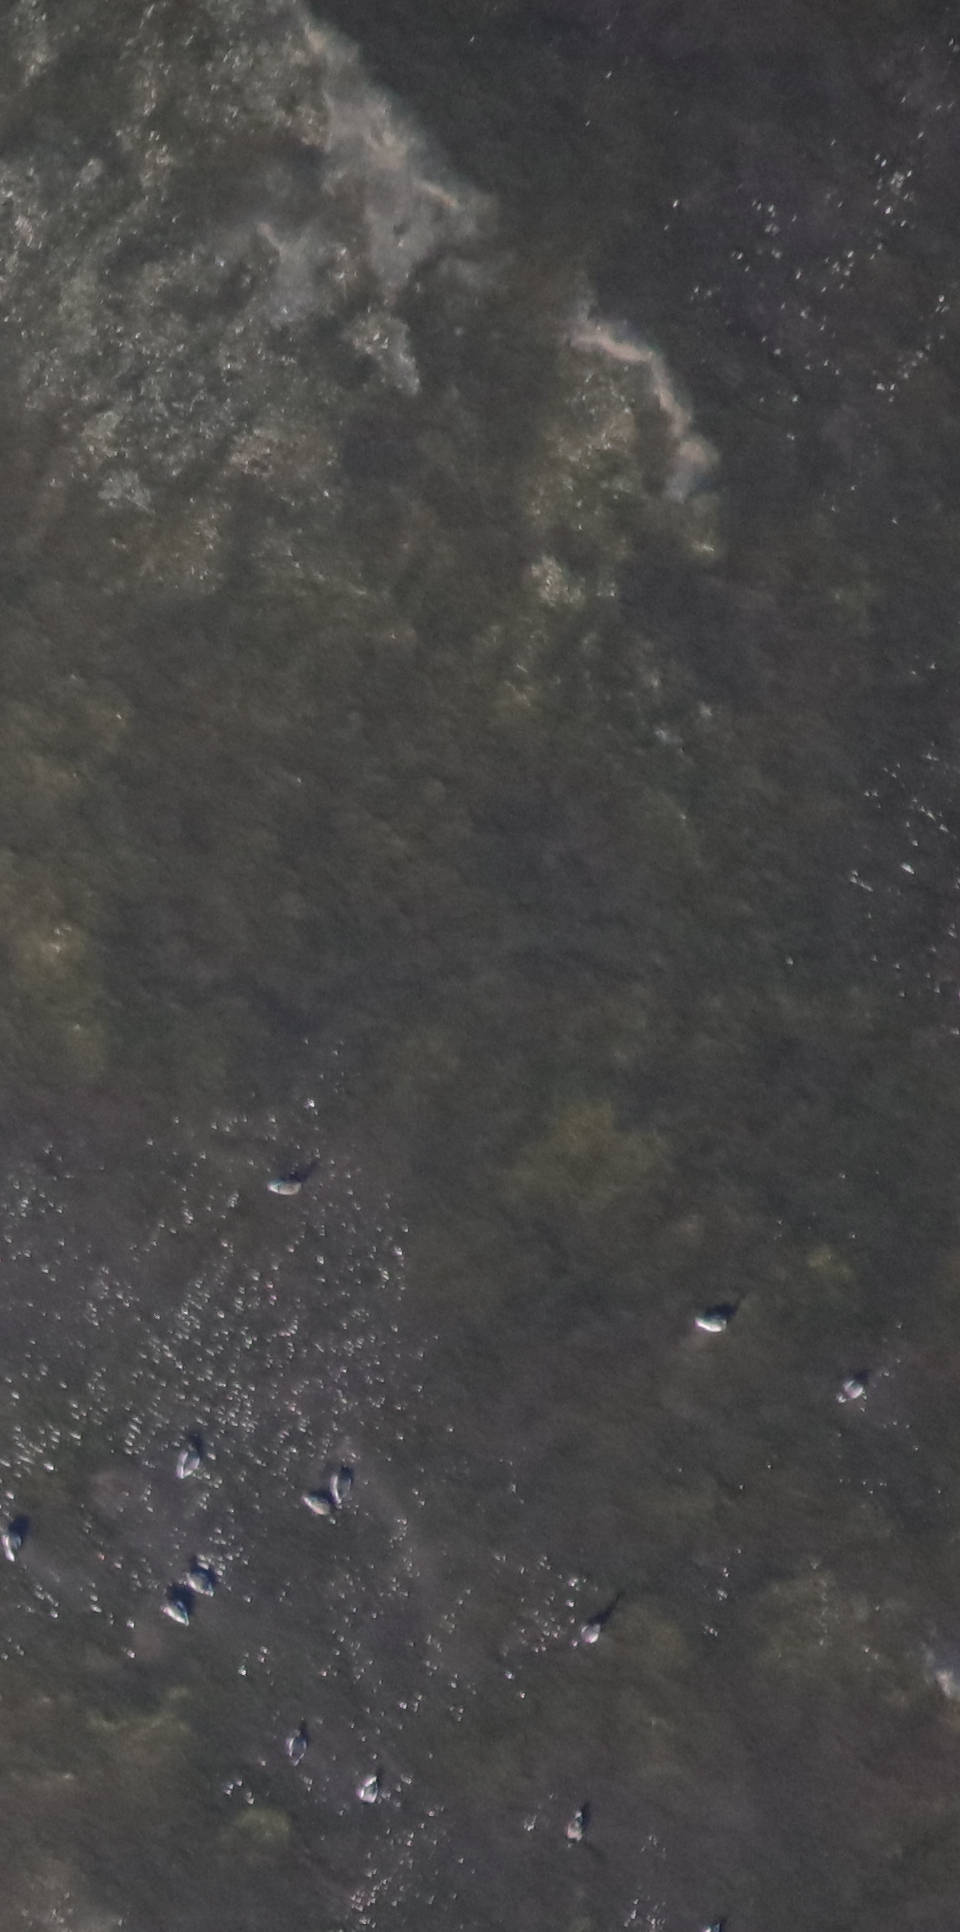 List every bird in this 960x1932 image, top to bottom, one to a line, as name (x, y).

brant (285, 1186)
brant (714, 1321)
brant (851, 1386)
brant (195, 1463)
brant (345, 1484)
brant (314, 1506)
brant (8, 1545)
brant (196, 1584)
brant (178, 1614)
brant (589, 1632)
brant (297, 1747)
brant (371, 1792)
brant (576, 1829)